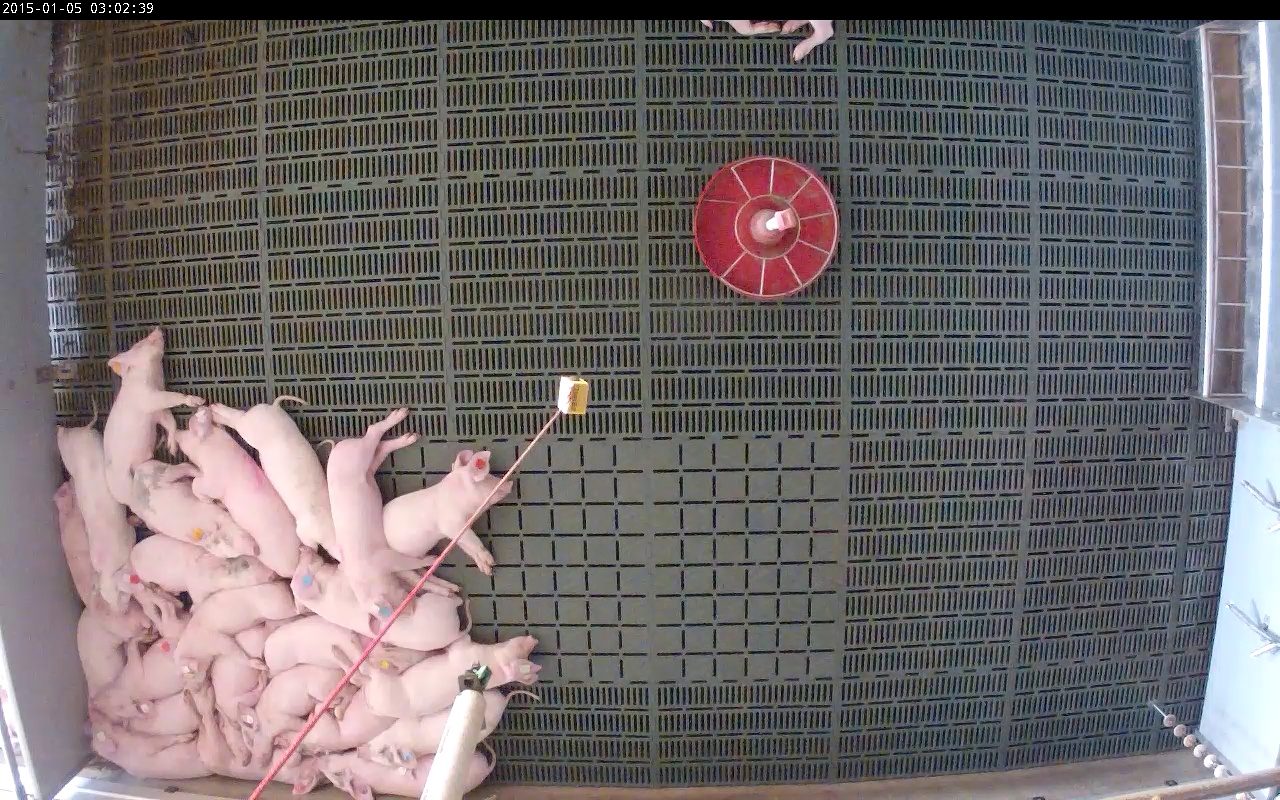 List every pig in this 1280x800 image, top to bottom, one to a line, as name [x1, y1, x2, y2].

pig [698, 19, 835, 63]
pig [102, 326, 206, 534]
pig [57, 397, 136, 617]
pig [207, 397, 341, 564]
pig [174, 406, 300, 579]
pig [319, 409, 448, 636]
pig [383, 450, 514, 597]
pig [128, 460, 260, 569]
pig [54, 480, 159, 642]
pig [130, 535, 277, 620]
pig [290, 544, 475, 653]
pig [154, 580, 296, 694]
pig [88, 585, 194, 720]
pig [76, 606, 124, 698]
pig [210, 616, 291, 769]
pig [262, 616, 430, 676]
pig [330, 630, 542, 719]
pig [236, 663, 357, 770]
pig [126, 680, 218, 736]
pig [272, 686, 397, 758]
pig [355, 687, 540, 773]
pig [86, 706, 214, 780]
pig [195, 720, 331, 796]
pig [314, 741, 498, 799]